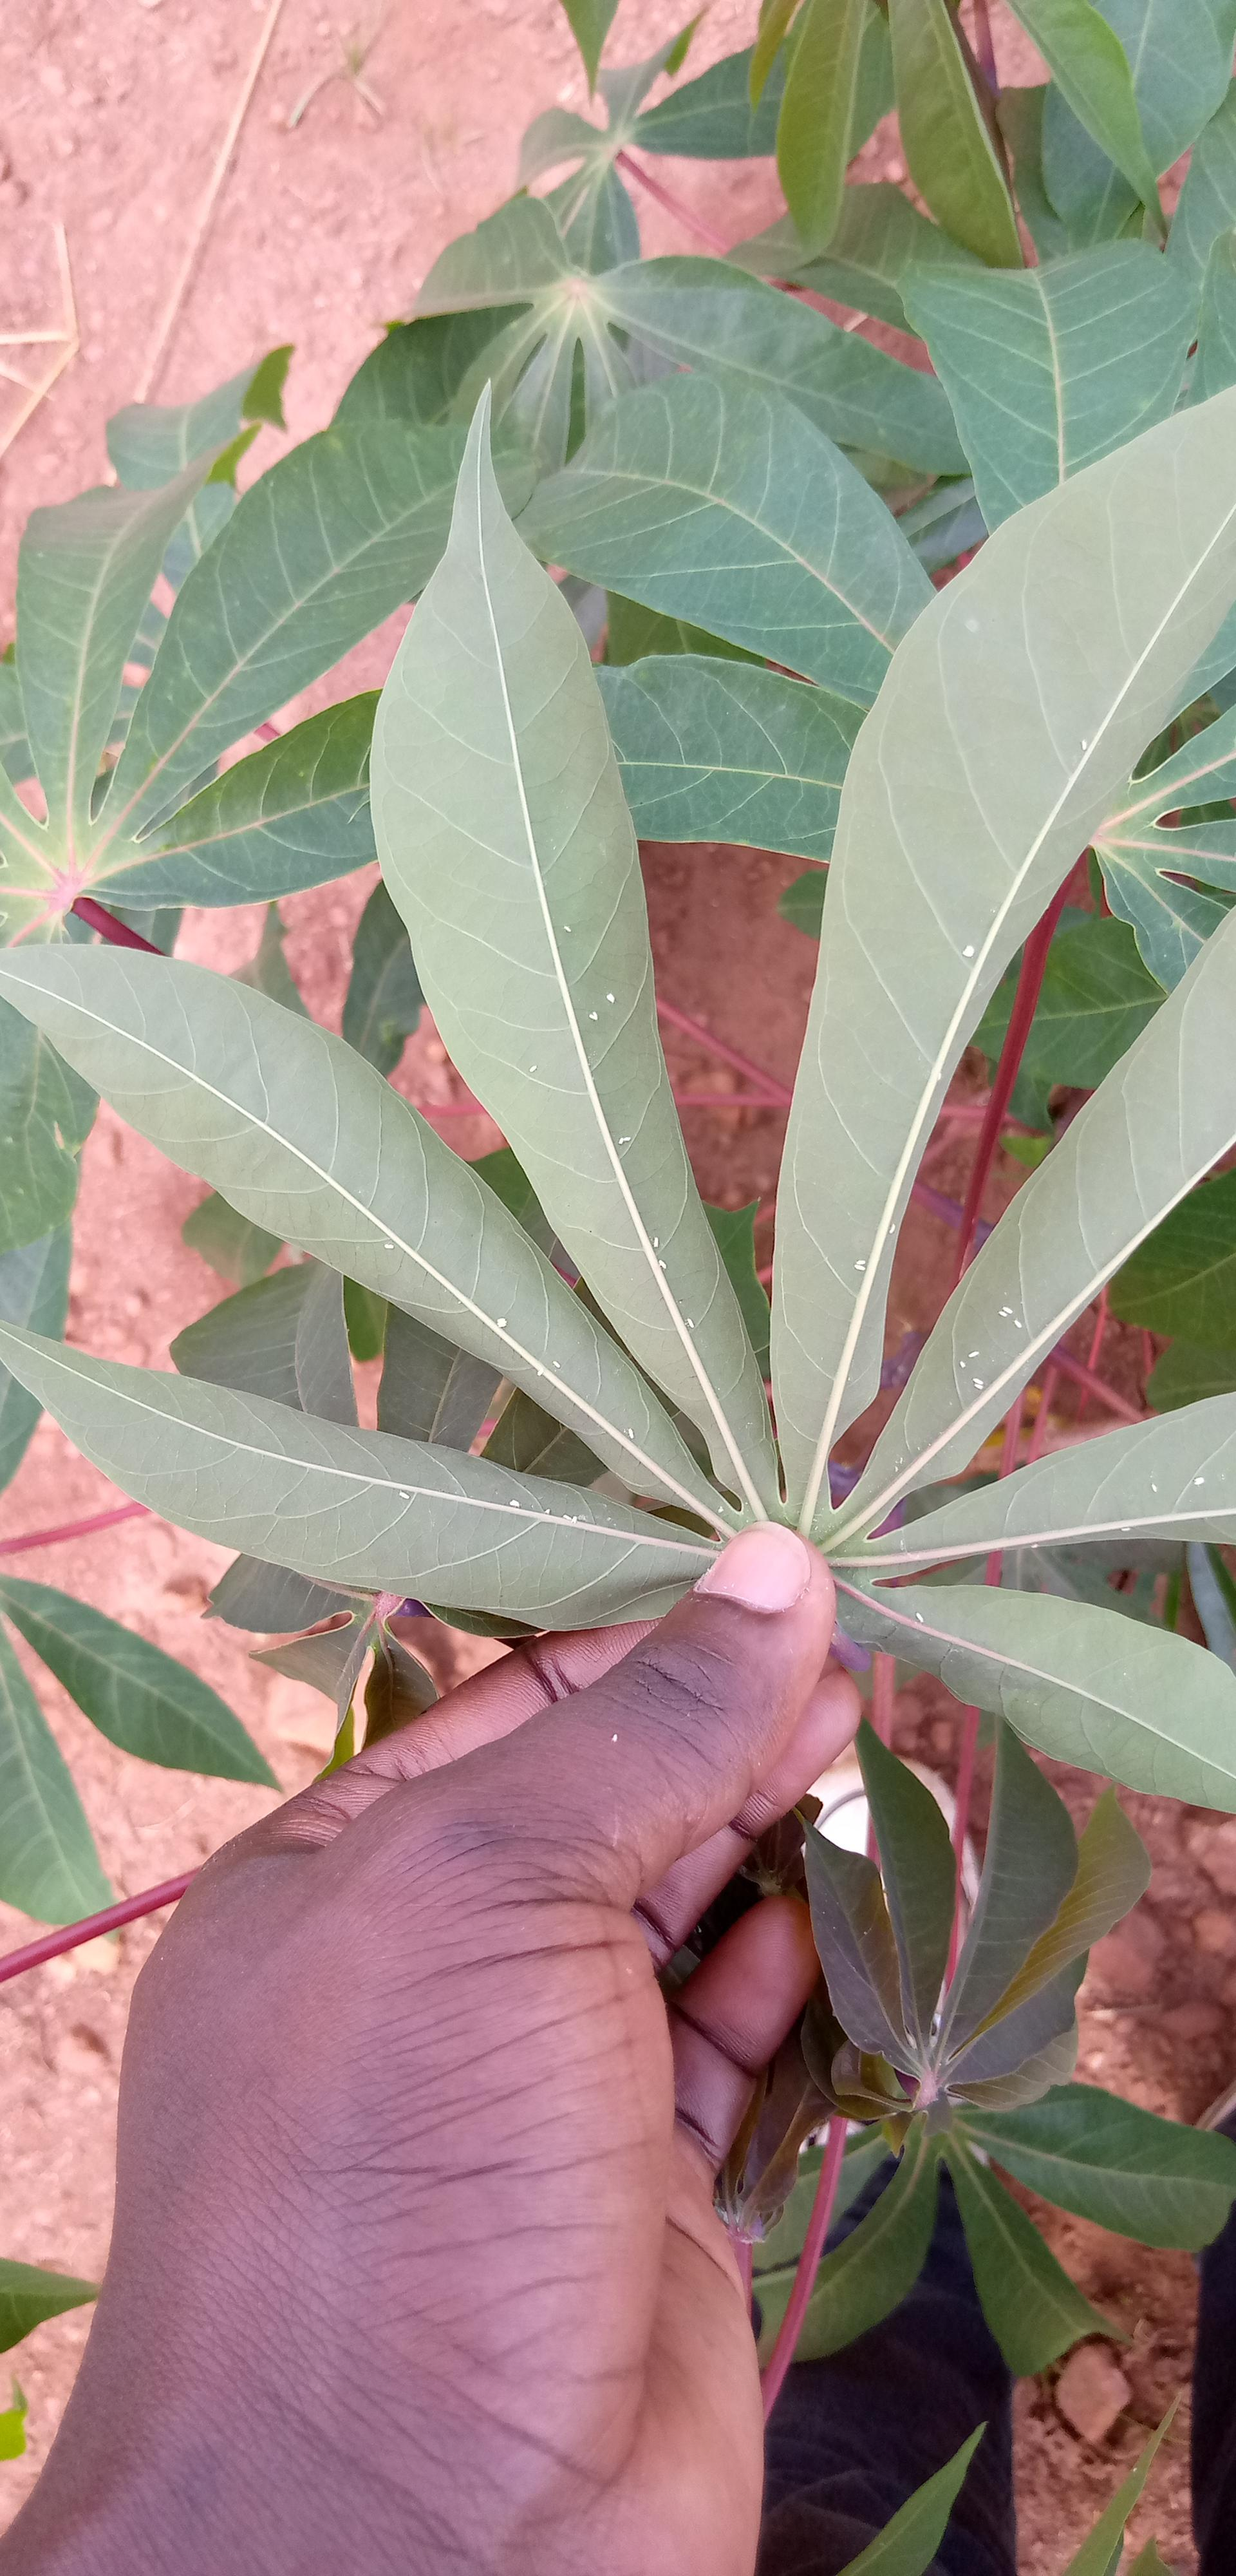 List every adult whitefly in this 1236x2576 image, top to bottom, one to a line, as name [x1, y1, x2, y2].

whitefly [1080, 738, 1088, 752]
whitefly [562, 925, 572, 933]
whitefly [964, 945, 975, 952]
whitefly [961, 951, 973, 957]
whitefly [605, 992, 616, 1005]
whitefly [588, 1009, 599, 1021]
whitefly [528, 1064, 539, 1073]
whitefly [622, 1136, 632, 1142]
whitefly [618, 1137, 623, 1146]
whitefly [888, 1223, 897, 1235]
whitefly [652, 1236, 660, 1249]
whitefly [383, 1243, 394, 1250]
whitefly [658, 1258, 668, 1270]
whitefly [856, 1260, 866, 1265]
whitefly [854, 1264, 866, 1271]
whitefly [1002, 1306, 1013, 1315]
whitefly [998, 1311, 1007, 1318]
whitefly [684, 1317, 695, 1329]
whitefly [496, 1318, 507, 1322]
whitefly [1013, 1320, 1022, 1329]
whitefly [496, 1321, 507, 1329]
whitefly [968, 1350, 981, 1359]
whitefly [959, 1360, 966, 1369]
whitefly [552, 1361, 561, 1368]
whitefly [536, 1367, 544, 1378]
whitefly [971, 1378, 983, 1385]
whitefly [973, 1383, 984, 1390]
whitefly [627, 1428, 635, 1439]
whitefly [1193, 1477, 1204, 1482]
whitefly [1194, 1481, 1204, 1486]
whitefly [1151, 1482, 1158, 1493]
whitefly [398, 1490, 410, 1501]
whitefly [509, 1499, 520, 1508]
whitefly [562, 1513, 572, 1521]
whitefly [571, 1515, 577, 1524]
whitefly [1120, 1527, 1131, 1533]
whitefly [1030, 1543, 1038, 1549]
whitefly [915, 1611, 924, 1623]